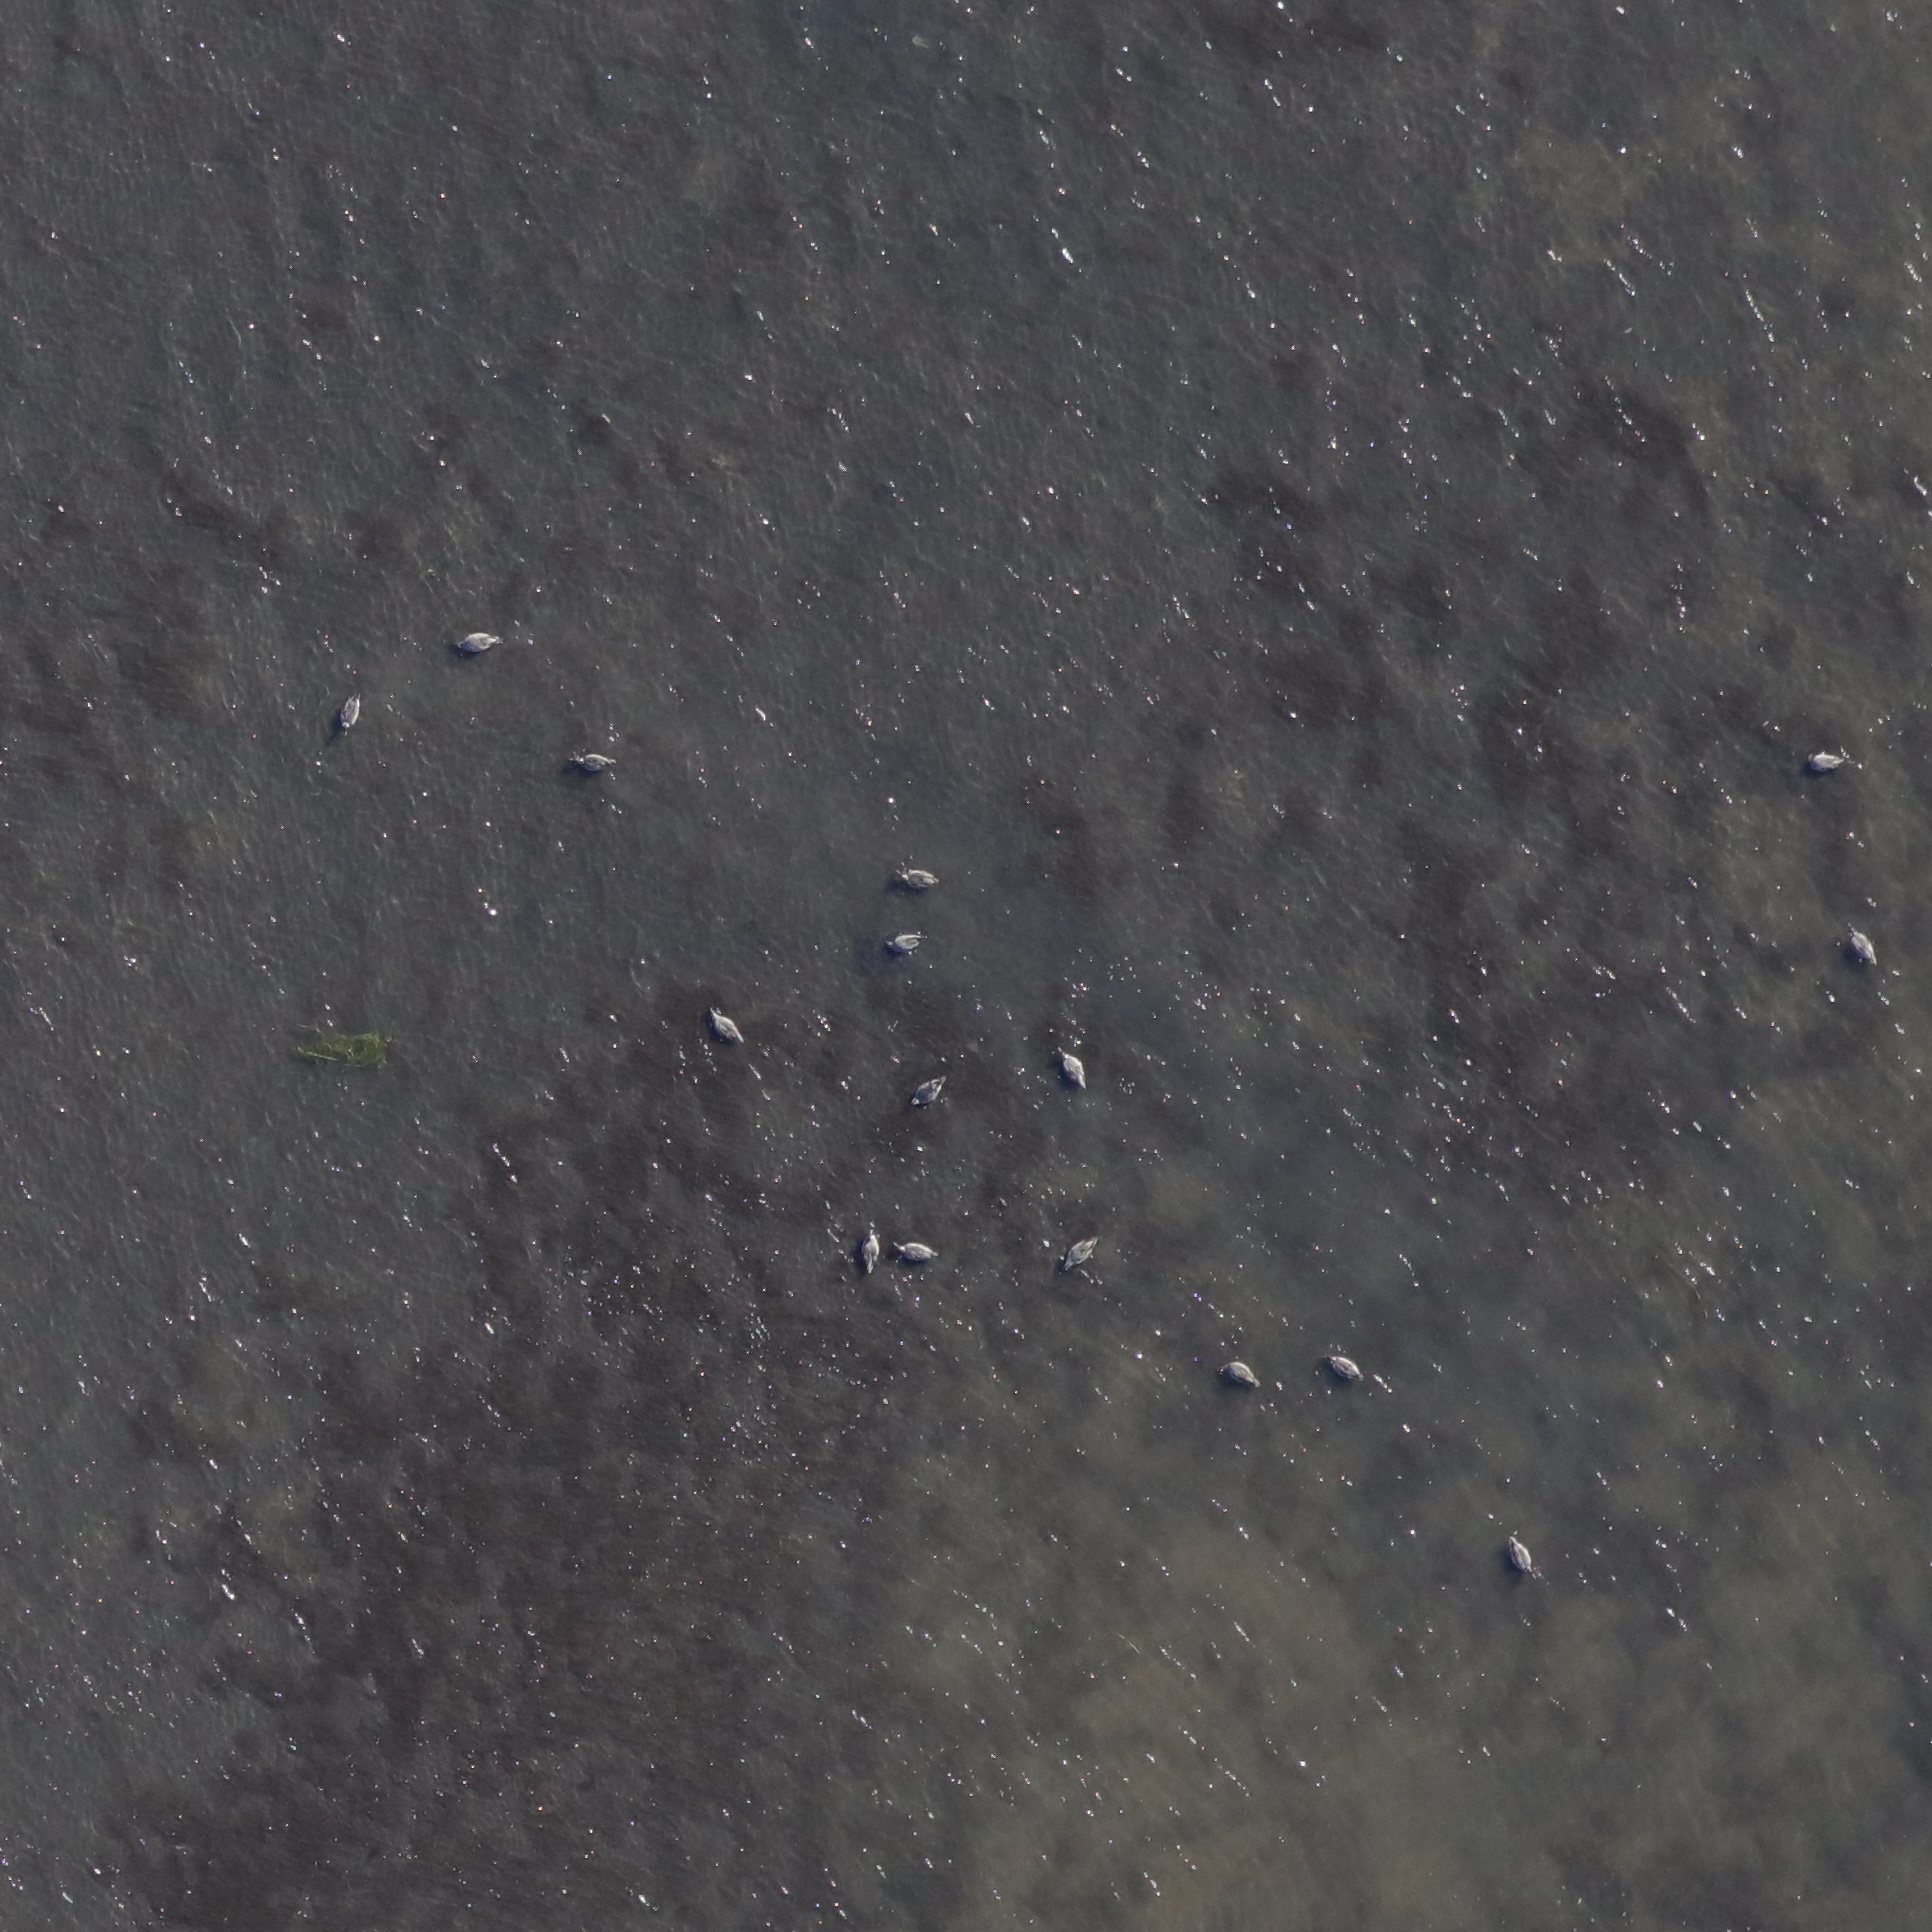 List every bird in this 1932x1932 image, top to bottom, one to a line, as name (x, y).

other bird (480, 641)
other bird (351, 711)
other bird (592, 760)
other bird (1823, 760)
other bird (920, 879)
other bird (910, 941)
other bird (1861, 944)
other bird (730, 1029)
other bird (1074, 1069)
other bird (928, 1092)
other bird (873, 1247)
other bird (1081, 1251)
other bird (919, 1254)
other bird (1349, 1369)
other bird (1238, 1375)
other bird (1520, 1558)